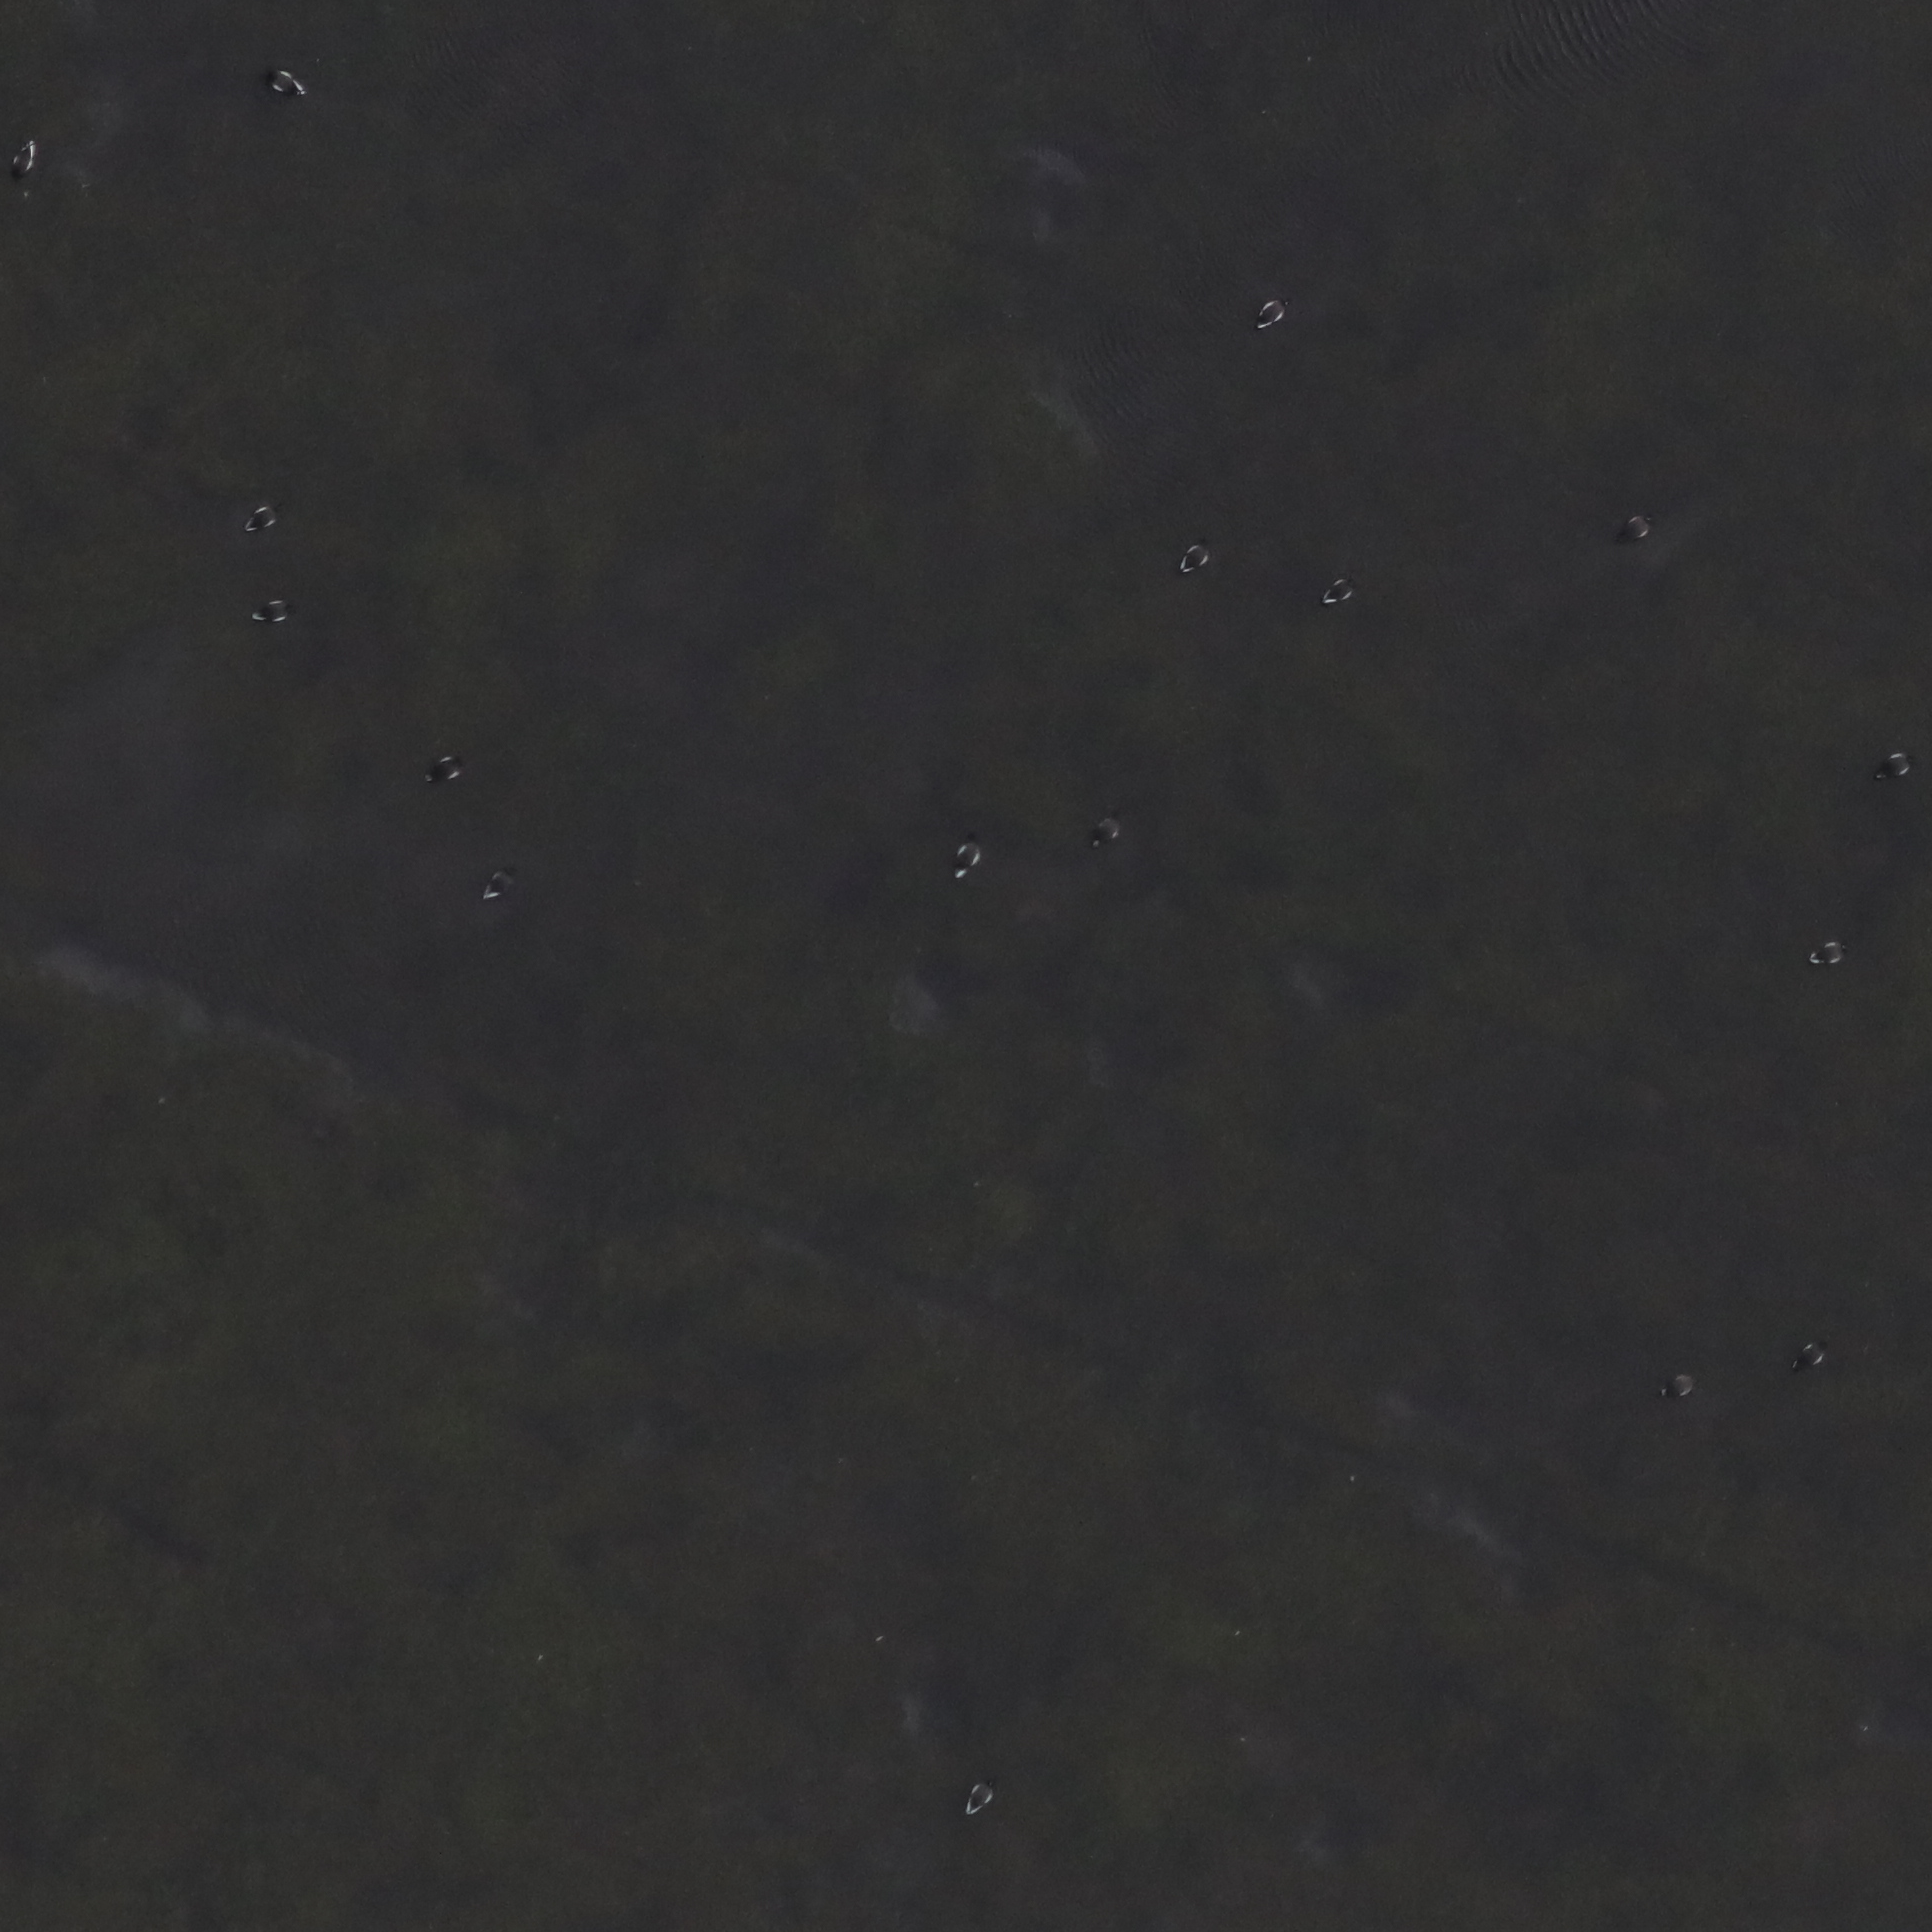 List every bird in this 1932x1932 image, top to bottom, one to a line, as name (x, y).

brant (285, 82)
brant (21, 168)
brant (1269, 309)
brant (266, 521)
brant (1637, 528)
brant (1191, 560)
brant (1340, 592)
brant (271, 612)
brant (1894, 766)
brant (444, 769)
brant (1108, 835)
brant (965, 861)
brant (498, 879)
brant (1828, 950)
brant (1802, 1358)
brant (1678, 1387)
brant (981, 1795)